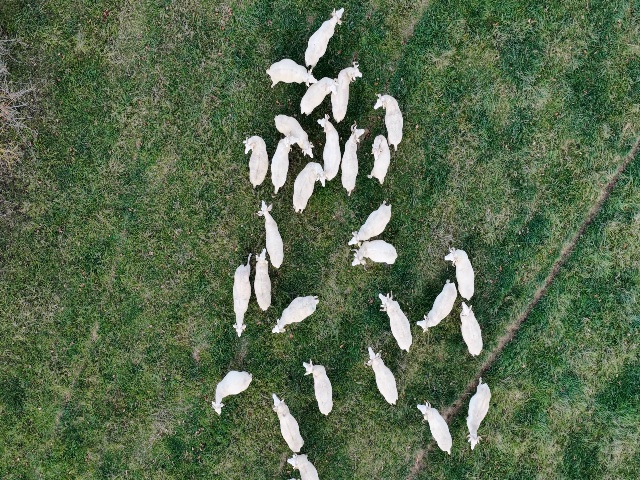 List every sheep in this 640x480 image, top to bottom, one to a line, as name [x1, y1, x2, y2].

sheep [305, 8, 344, 74]
sheep [266, 59, 318, 88]
sheep [331, 61, 362, 124]
sheep [300, 77, 340, 116]
sheep [374, 93, 403, 151]
sheep [274, 114, 314, 158]
sheep [317, 114, 341, 181]
sheep [341, 120, 365, 196]
sheep [271, 129, 299, 194]
sheep [367, 134, 390, 184]
sheep [243, 135, 269, 189]
sheep [293, 162, 329, 214]
sheep [256, 200, 284, 269]
sheep [348, 200, 392, 247]
sheep [350, 240, 398, 271]
sheep [444, 247, 474, 301]
sheep [254, 248, 271, 311]
sheep [233, 253, 252, 337]
sheep [417, 279, 457, 333]
sheep [378, 291, 412, 353]
sheep [272, 295, 319, 333]
sheep [460, 302, 483, 357]
sheep [363, 347, 398, 405]
sheep [303, 359, 333, 416]
sheep [211, 370, 253, 415]
sheep [466, 377, 491, 450]
sheep [272, 393, 304, 452]
sheep [417, 399, 452, 455]
sheep [287, 453, 319, 480]